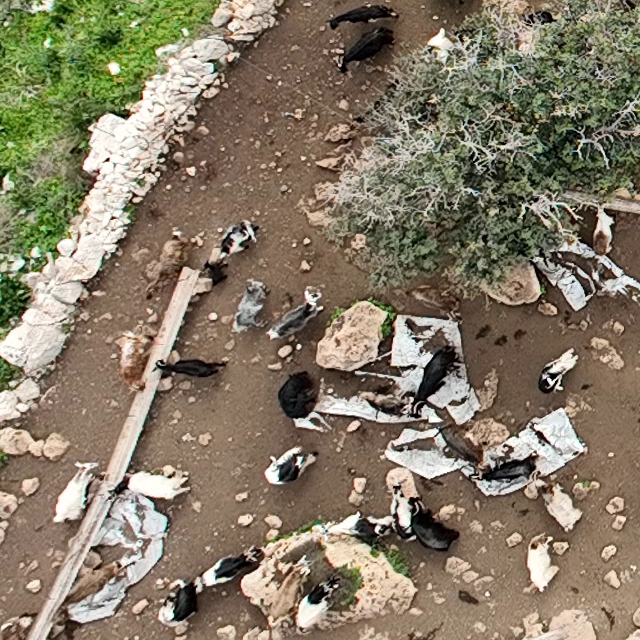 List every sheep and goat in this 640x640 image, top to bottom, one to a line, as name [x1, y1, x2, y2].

goat [597, 0, 639, 11]
goat [325, 4, 400, 29]
goat [522, 11, 558, 23]
goat [420, 27, 453, 62]
goat [335, 29, 393, 73]
goat [592, 199, 614, 255]
goat [218, 218, 258, 260]
goat [143, 236, 193, 301]
goat [204, 260, 229, 285]
goat [230, 279, 270, 332]
goat [404, 284, 460, 313]
goat [266, 291, 324, 340]
goat [121, 327, 147, 391]
goat [409, 346, 457, 420]
goat [537, 348, 578, 395]
goat [154, 357, 225, 378]
goat [277, 371, 318, 419]
goat [358, 391, 412, 417]
goat [437, 426, 487, 472]
goat [264, 448, 318, 486]
goat [469, 452, 538, 482]
goat [53, 462, 99, 524]
goat [127, 470, 191, 499]
goat [390, 483, 418, 542]
goat [537, 483, 583, 530]
goat [407, 496, 461, 552]
goat [315, 511, 394, 537]
goat [527, 532, 560, 592]
goat [200, 547, 261, 587]
goat [268, 555, 311, 627]
goat [63, 560, 133, 604]
goat [298, 577, 338, 629]
goat [158, 580, 196, 628]
goat [0, 613, 34, 639]